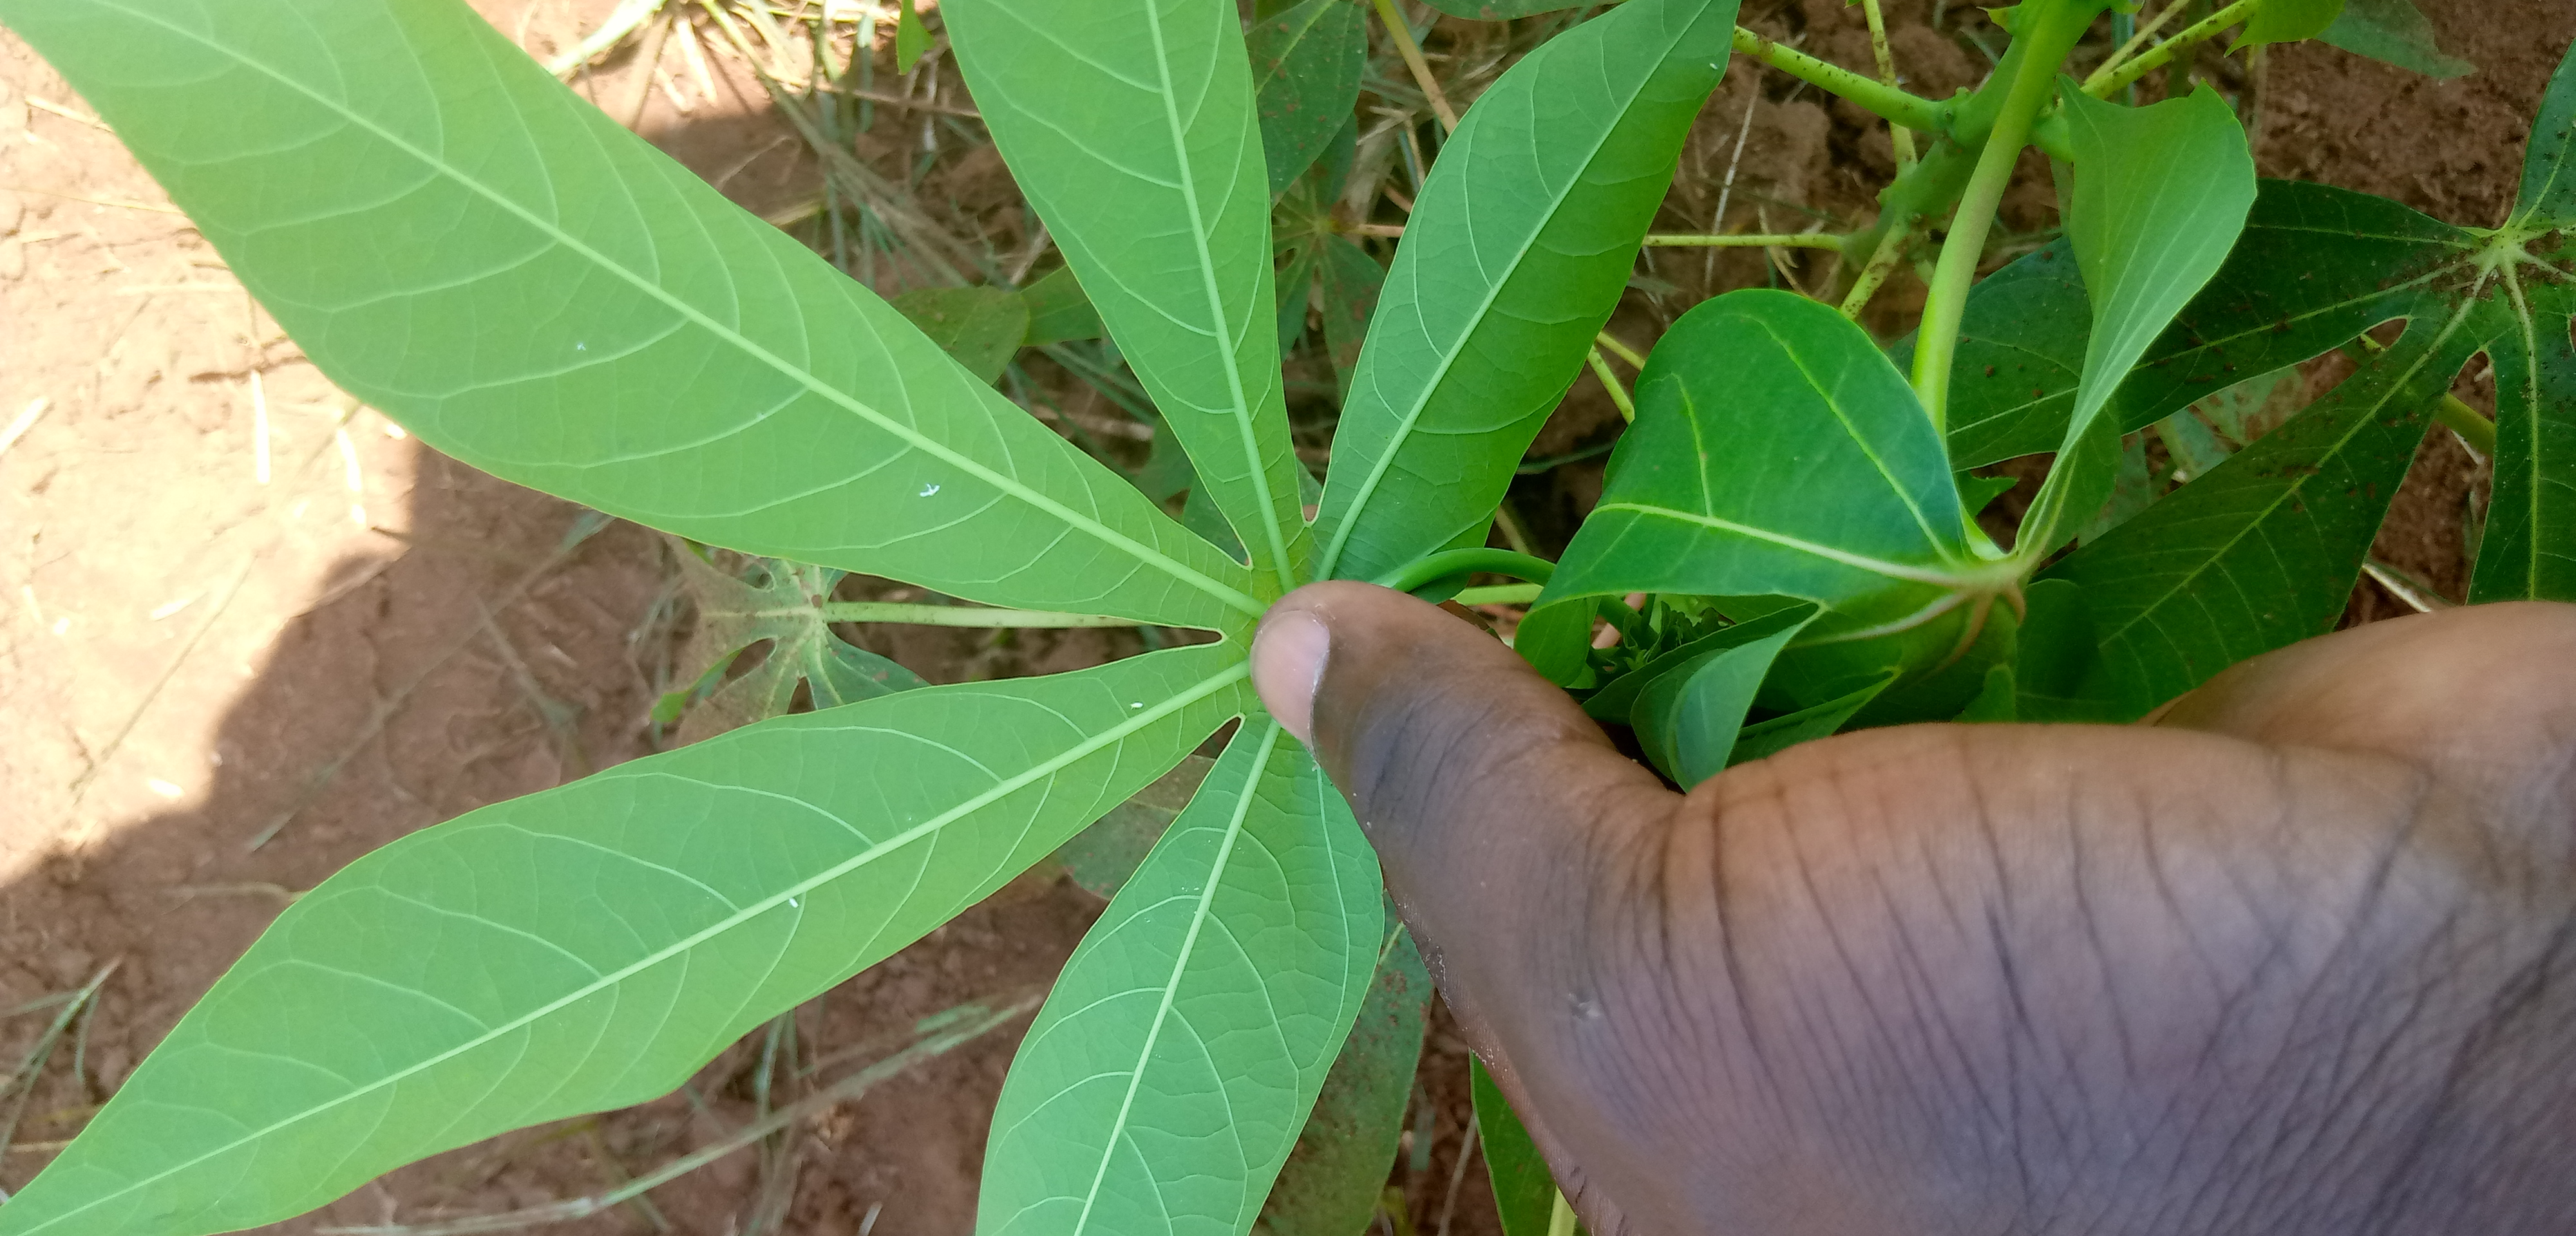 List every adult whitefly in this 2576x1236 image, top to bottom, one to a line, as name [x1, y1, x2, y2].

whitefly [918, 482, 942, 499]
whitefly [1128, 700, 1144, 711]
whitefly [788, 896, 800, 909]